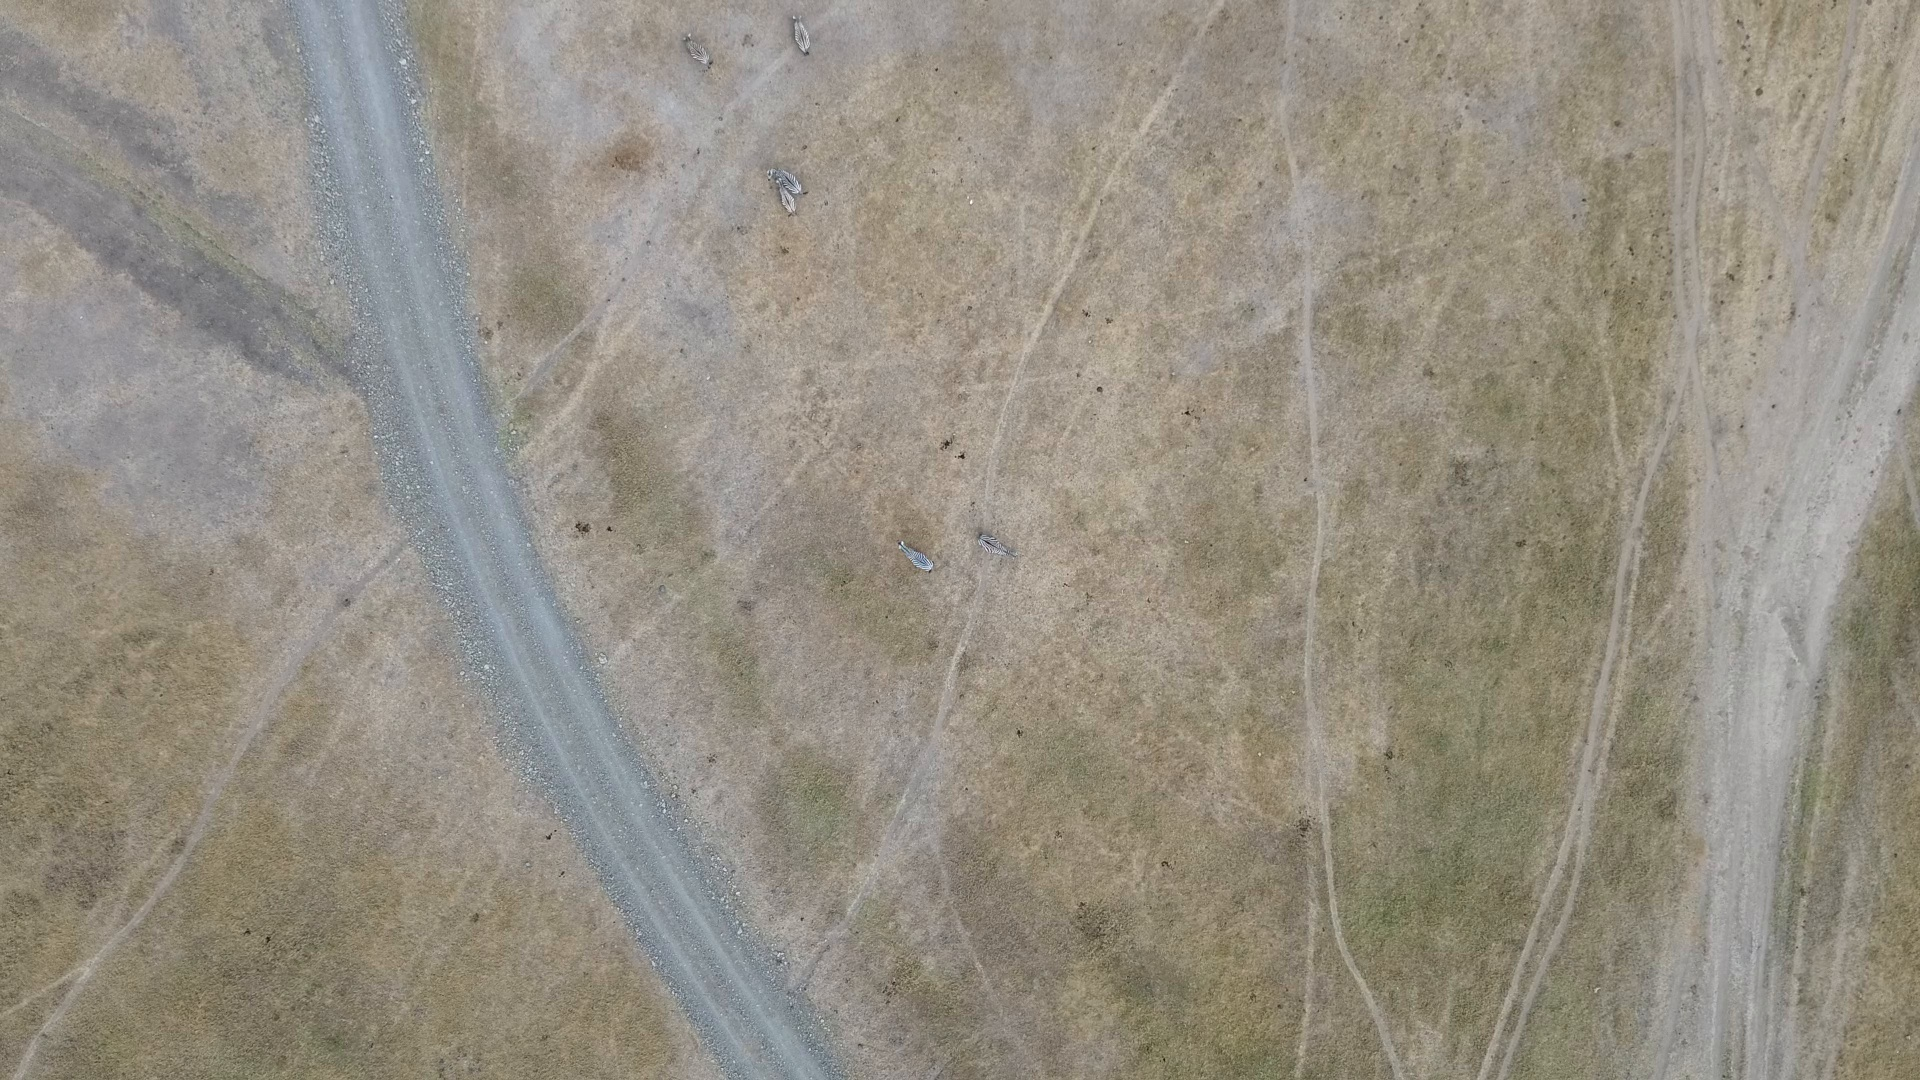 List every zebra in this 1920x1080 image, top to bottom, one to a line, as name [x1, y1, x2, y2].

zebra [788, 15, 812, 56]
zebra [681, 35, 710, 65]
zebra [761, 167, 805, 196]
zebra [769, 176, 802, 216]
zebra [976, 535, 1018, 561]
zebra [897, 543, 934, 574]